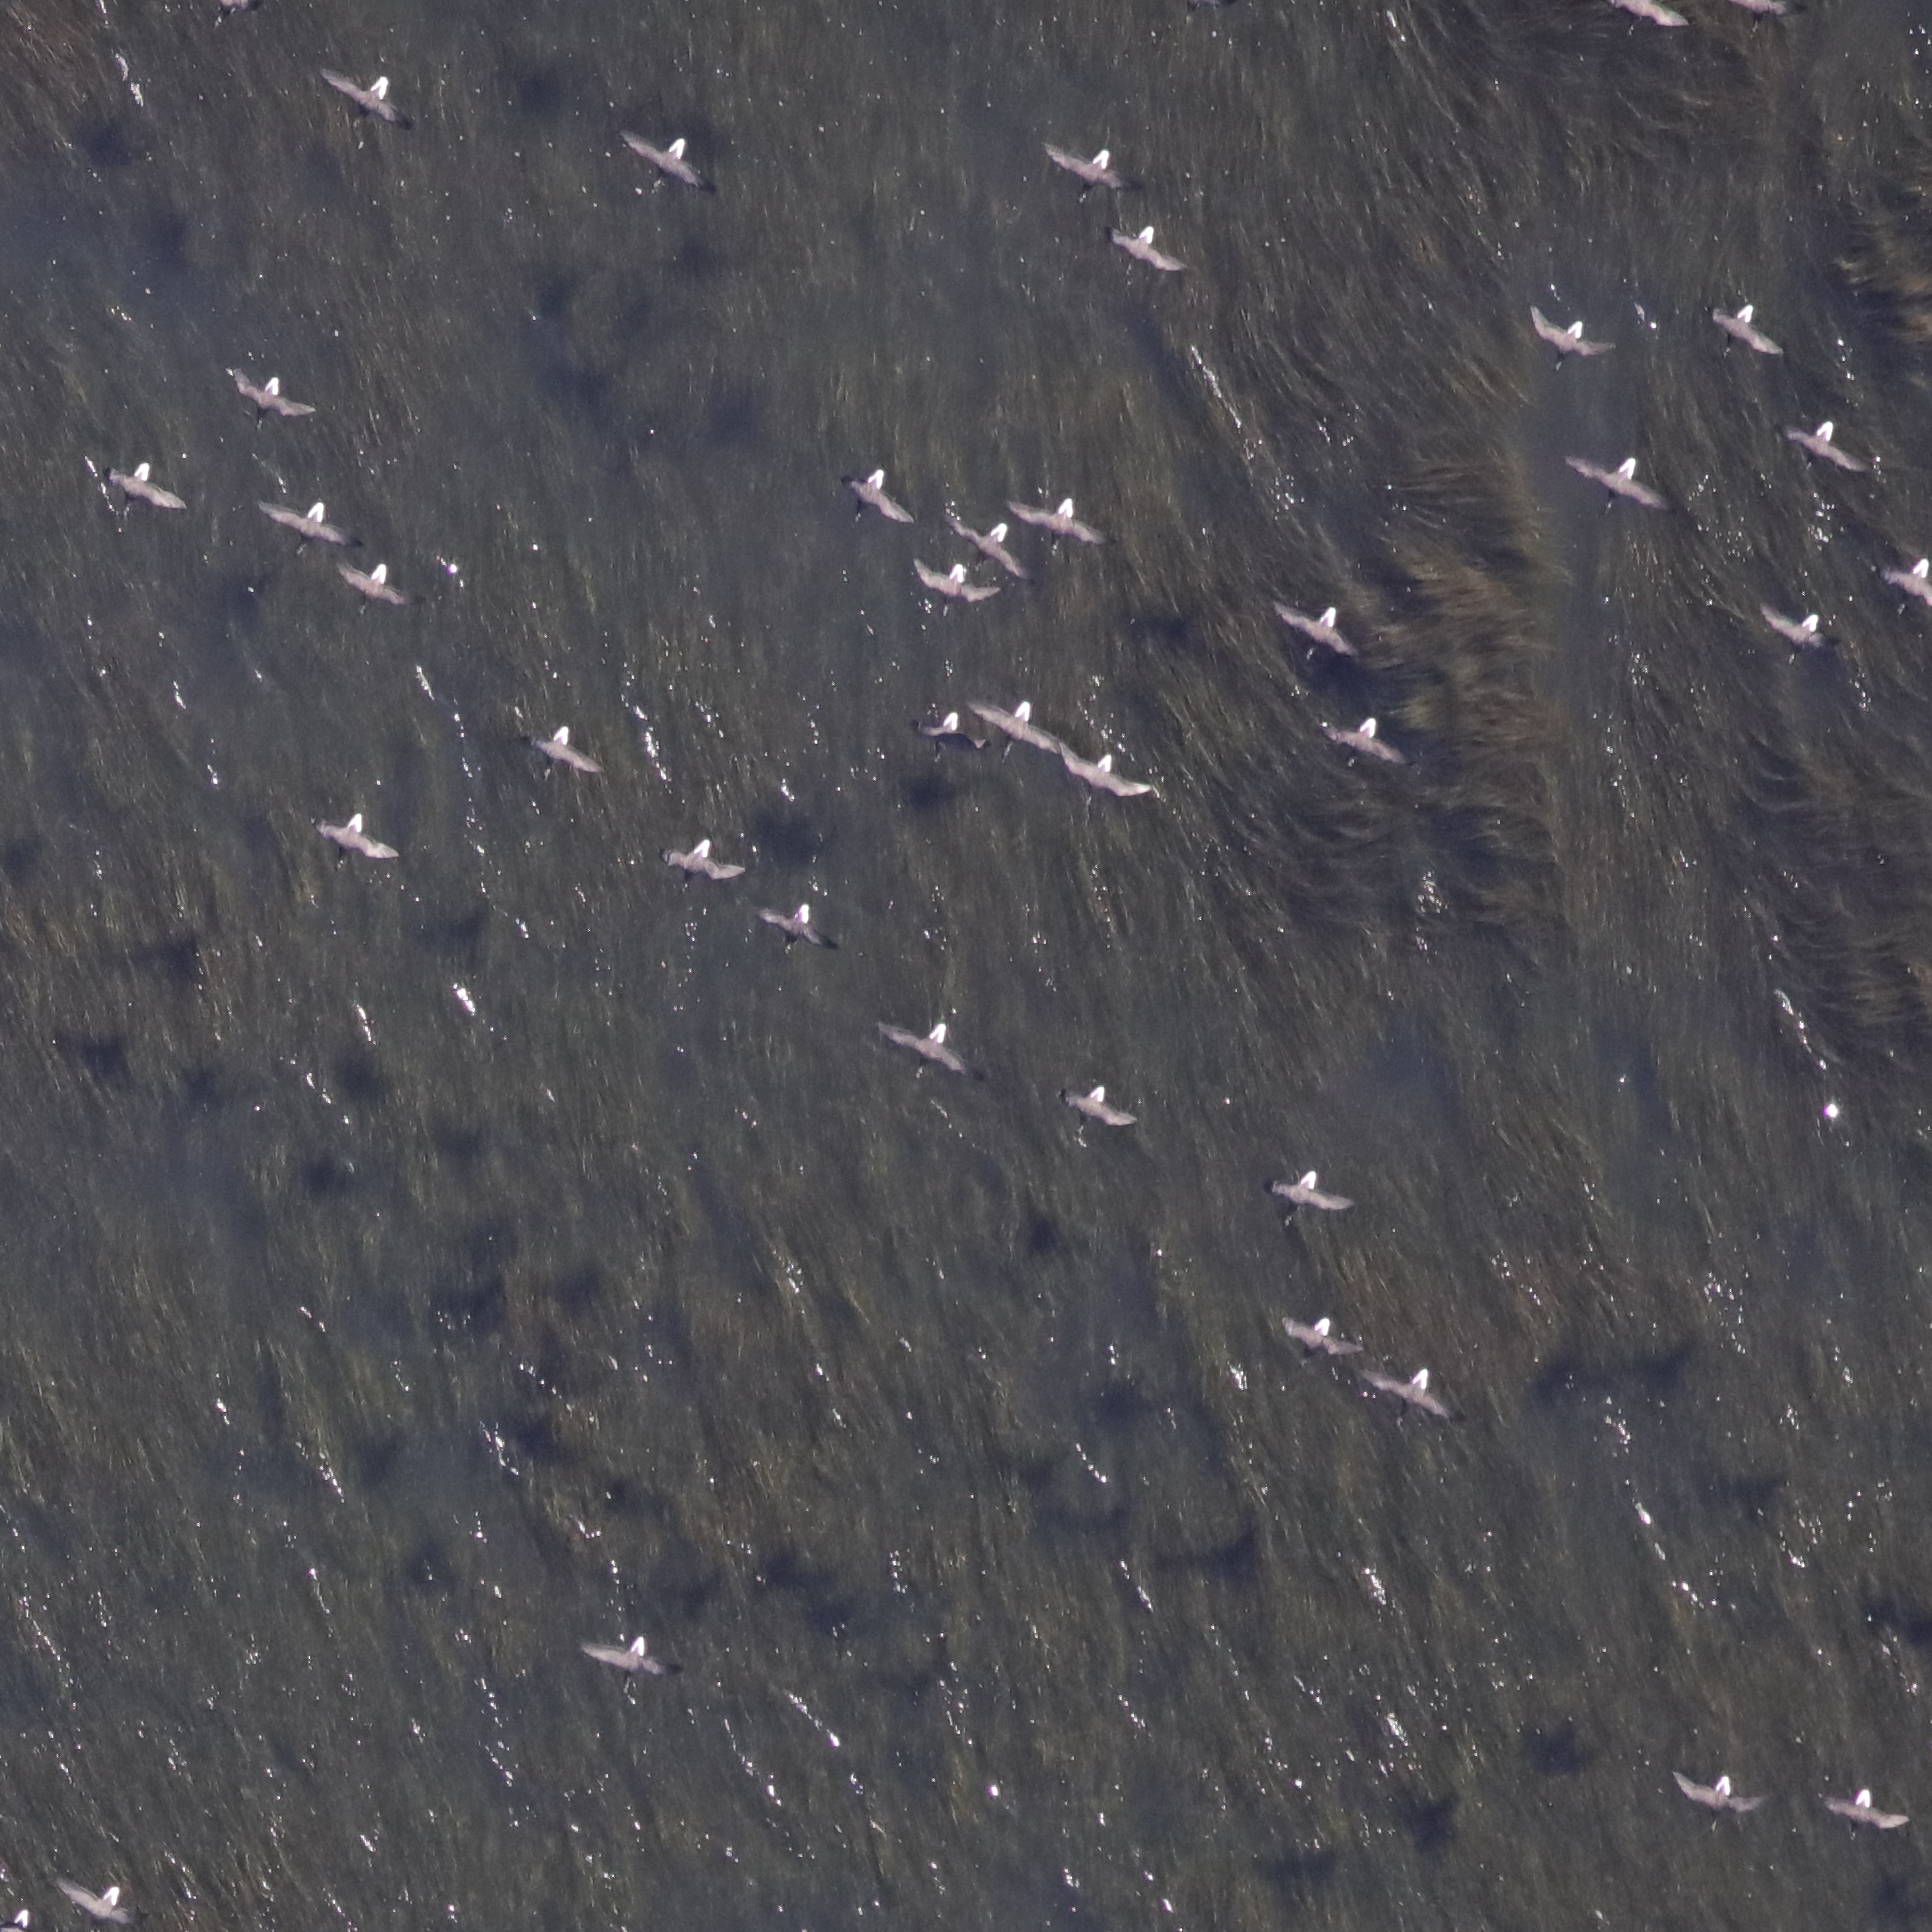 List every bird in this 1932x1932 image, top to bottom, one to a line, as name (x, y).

brant (1641, 8)
brant (1760, 9)
brant (374, 98)
brant (668, 164)
brant (1091, 178)
brant (1139, 250)
brant (1735, 326)
brant (1570, 343)
brant (273, 404)
brant (1829, 453)
brant (1619, 491)
brant (137, 495)
brant (876, 495)
brant (309, 524)
brant (1070, 524)
brant (989, 535)
brant (388, 589)
brant (1926, 592)
brant (956, 597)
brant (1803, 628)
brant (1330, 629)
brant (1028, 733)
brant (952, 734)
brant (1362, 743)
brant (580, 755)
brant (1113, 778)
brant (356, 827)
brant (708, 860)
brant (794, 939)
brant (929, 1050)
brant (1090, 1104)
brant (1325, 1206)
brant (1322, 1339)
brant (1420, 1392)
brant (637, 1658)
brant (1725, 1803)
brant (1865, 1820)
brant (113, 1908)
brant (26, 1929)